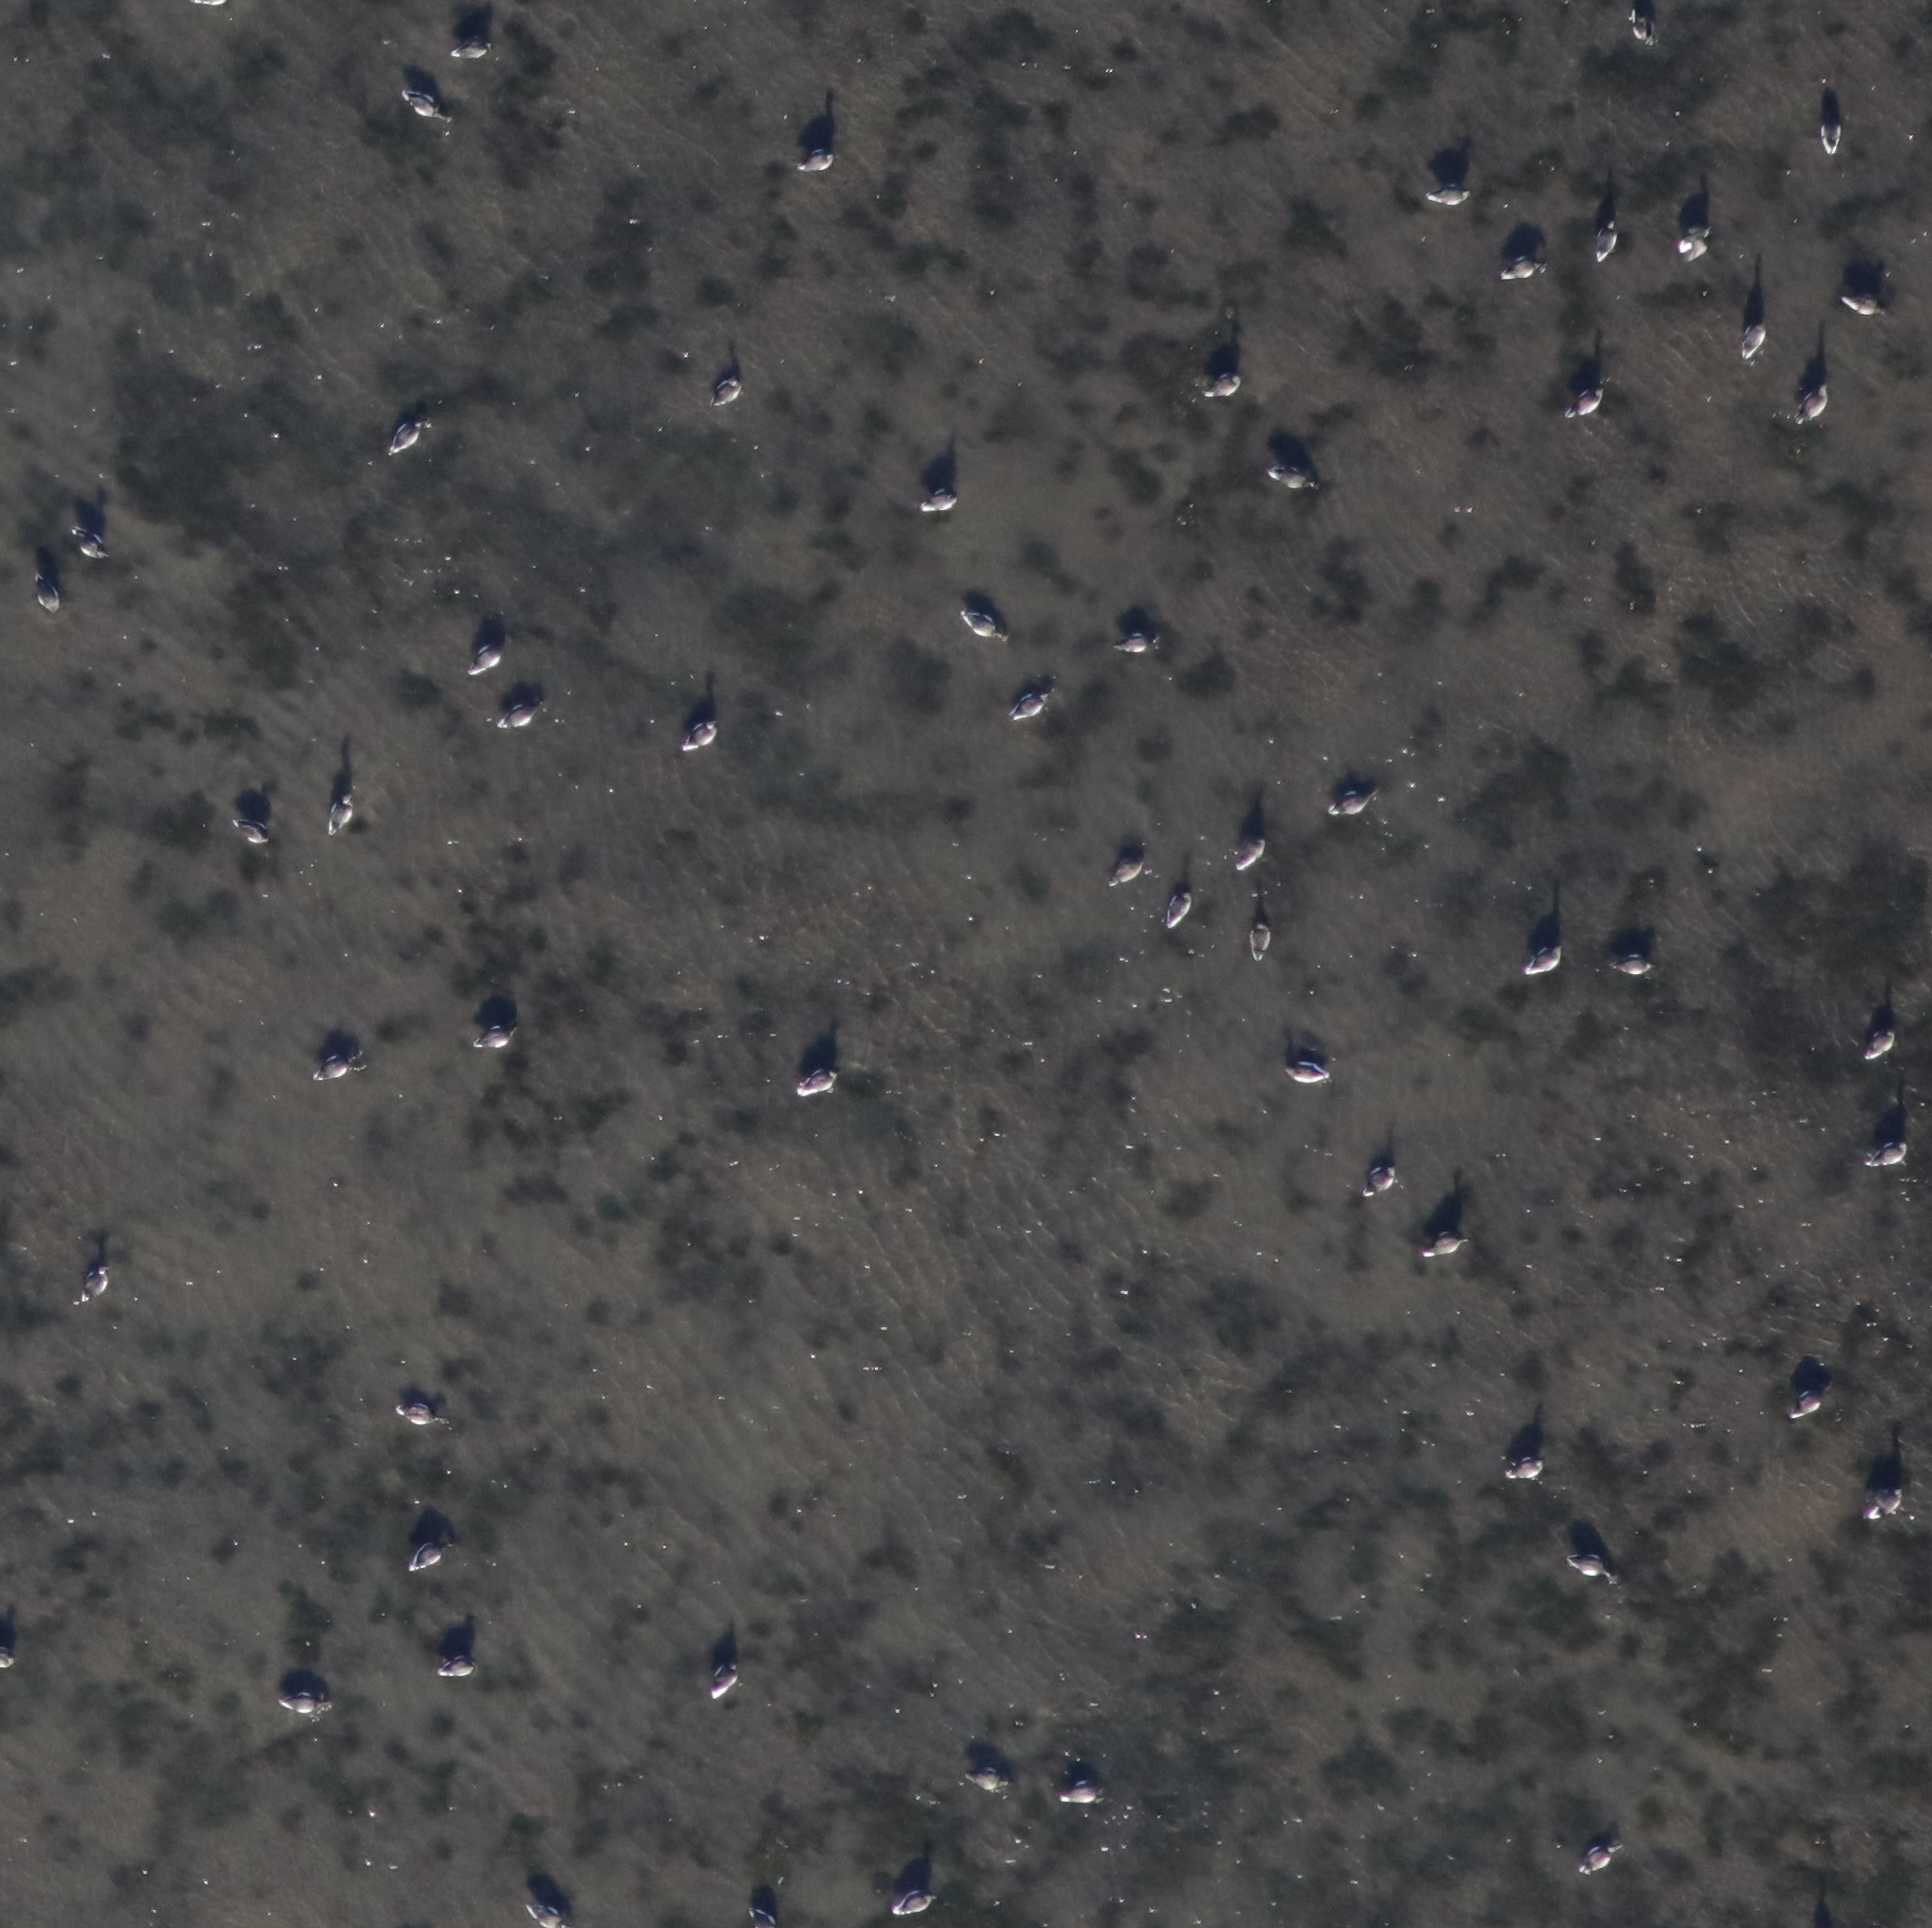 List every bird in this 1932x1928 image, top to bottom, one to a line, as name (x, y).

brant (1642, 24)
brant (472, 47)
brant (424, 104)
brant (1831, 132)
brant (814, 160)
brant (1450, 192)
brant (1605, 239)
brant (1696, 247)
brant (1522, 266)
brant (1866, 300)
brant (1752, 337)
brant (1222, 383)
brant (726, 389)
brant (1587, 400)
brant (1811, 404)
brant (406, 435)
brant (1293, 476)
brant (938, 499)
brant (90, 543)
brant (48, 596)
brant (984, 622)
brant (1136, 641)
brant (486, 655)
brant (1028, 705)
brant (518, 712)
brant (699, 735)
brant (1351, 802)
brant (340, 813)
brant (253, 831)
brant (1249, 852)
brant (1128, 869)
brant (1177, 908)
brant (1260, 937)
brant (1545, 959)
brant (1634, 962)
brant (494, 1035)
brant (1878, 1044)
brant (336, 1065)
brant (1305, 1069)
brant (815, 1081)
brant (1891, 1153)
brant (1378, 1180)
brant (1443, 1245)
brant (94, 1283)
brant (1808, 1403)
brant (419, 1413)
brant (1525, 1468)
brant (1883, 1504)
brant (428, 1554)
brant (1590, 1563)
brant (456, 1665)
brant (723, 1678)
brant (305, 1702)
brant (994, 1781)
brant (1081, 1791)
brant (1598, 1857)
brant (918, 1902)
brant (551, 1918)
brant (760, 1920)